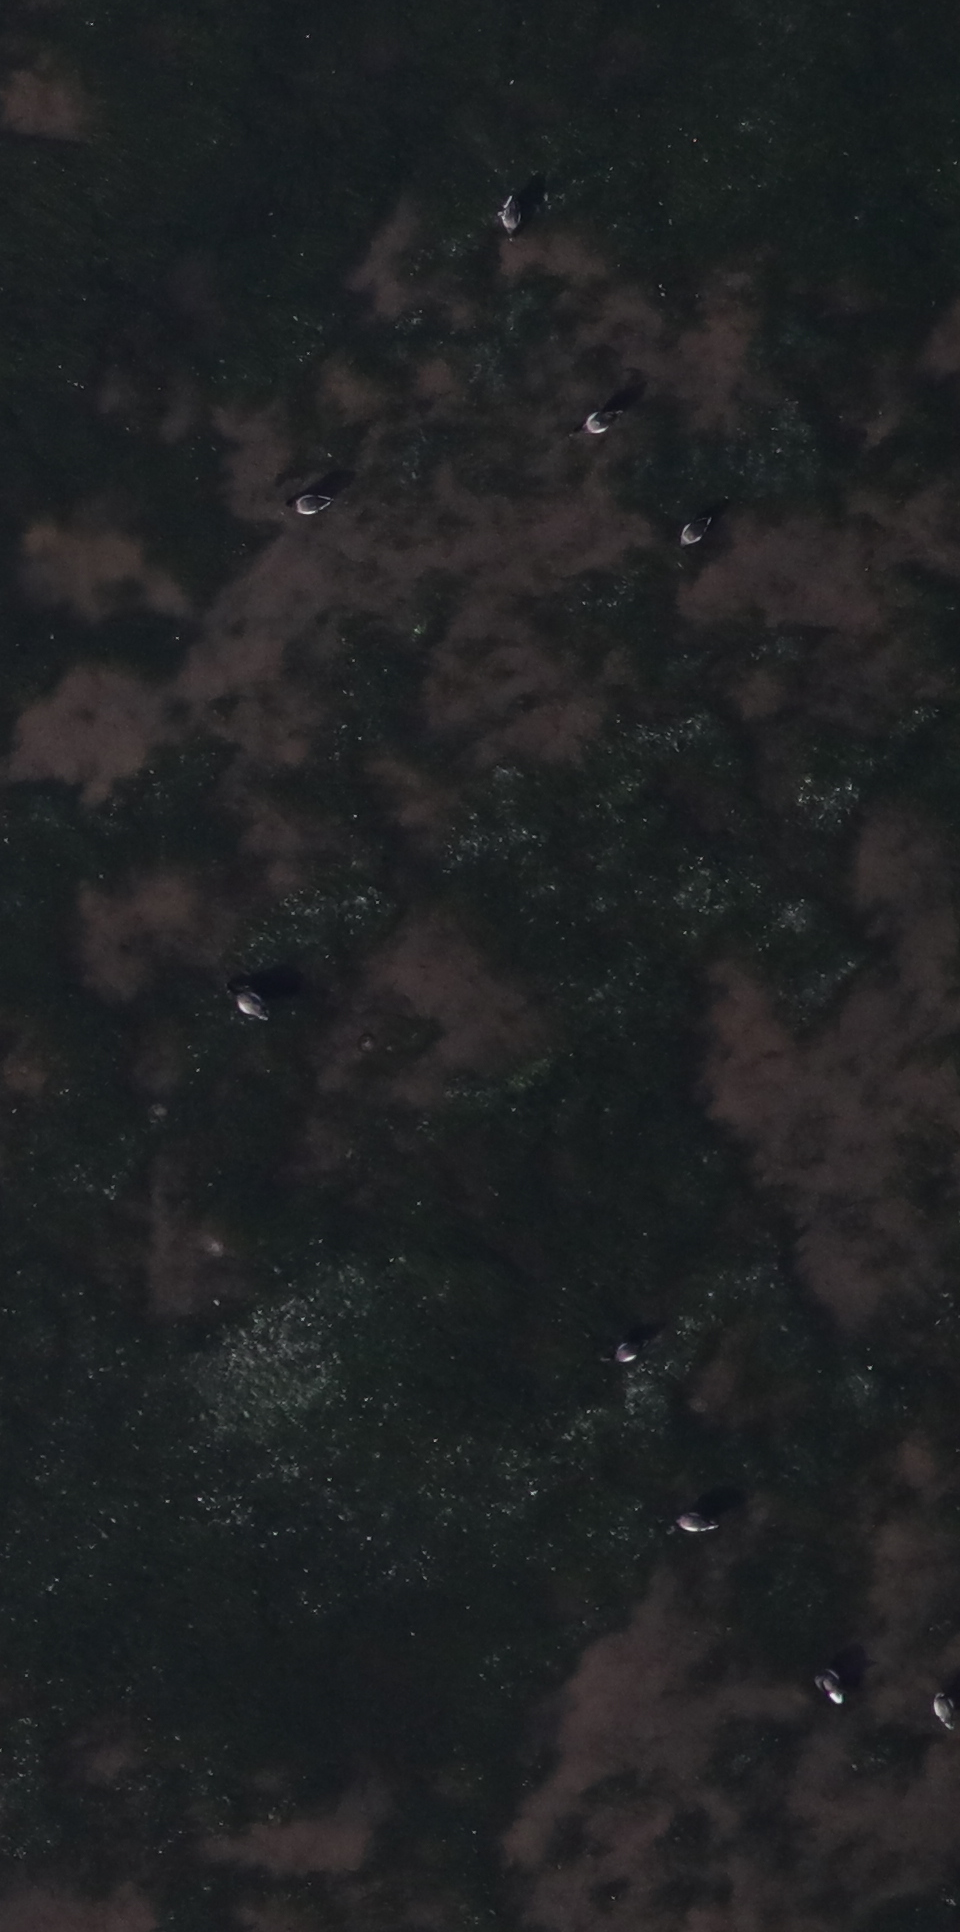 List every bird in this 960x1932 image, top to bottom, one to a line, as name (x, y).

brant (509, 216)
brant (597, 424)
brant (310, 502)
brant (693, 532)
brant (248, 1003)
brant (623, 1351)
brant (692, 1521)
brant (829, 1681)
brant (945, 1711)